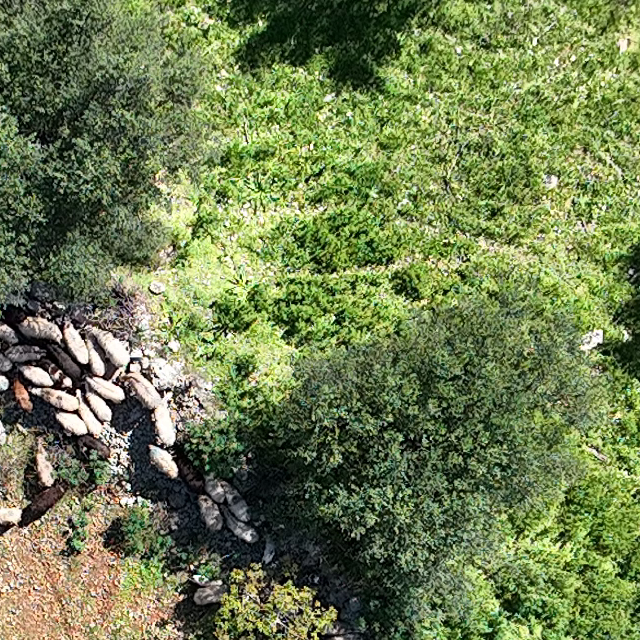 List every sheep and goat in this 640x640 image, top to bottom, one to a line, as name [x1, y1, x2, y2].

sheep [17, 313, 62, 344]
sheep [0, 319, 18, 344]
sheep [61, 322, 89, 364]
sheep [85, 328, 130, 367]
sheep [85, 339, 106, 376]
sheep [45, 342, 82, 378]
sheep [0, 343, 12, 372]
sheep [3, 345, 47, 363]
sheep [0, 356, 9, 391]
sheep [36, 360, 72, 388]
sheep [14, 363, 54, 386]
sheep [83, 369, 126, 402]
sheep [13, 370, 32, 412]
sheep [115, 372, 162, 410]
sheep [82, 382, 111, 420]
sheep [27, 386, 79, 412]
sheep [75, 388, 103, 434]
sheep [151, 391, 177, 448]
sheep [50, 409, 88, 435]
sheep [77, 436, 111, 458]
sheep [36, 440, 56, 486]
sheep [149, 444, 179, 480]
sheep [204, 472, 225, 503]
sheep [22, 482, 67, 524]
sheep [220, 482, 251, 521]
sheep [197, 494, 223, 530]
sheep [220, 505, 259, 543]
sheep [0, 508, 22, 523]
sheep [261, 539, 275, 563]
sheep [193, 575, 222, 587]
sheep [194, 586, 227, 604]
sheep [320, 622, 360, 633]
sheep [324, 633, 366, 639]